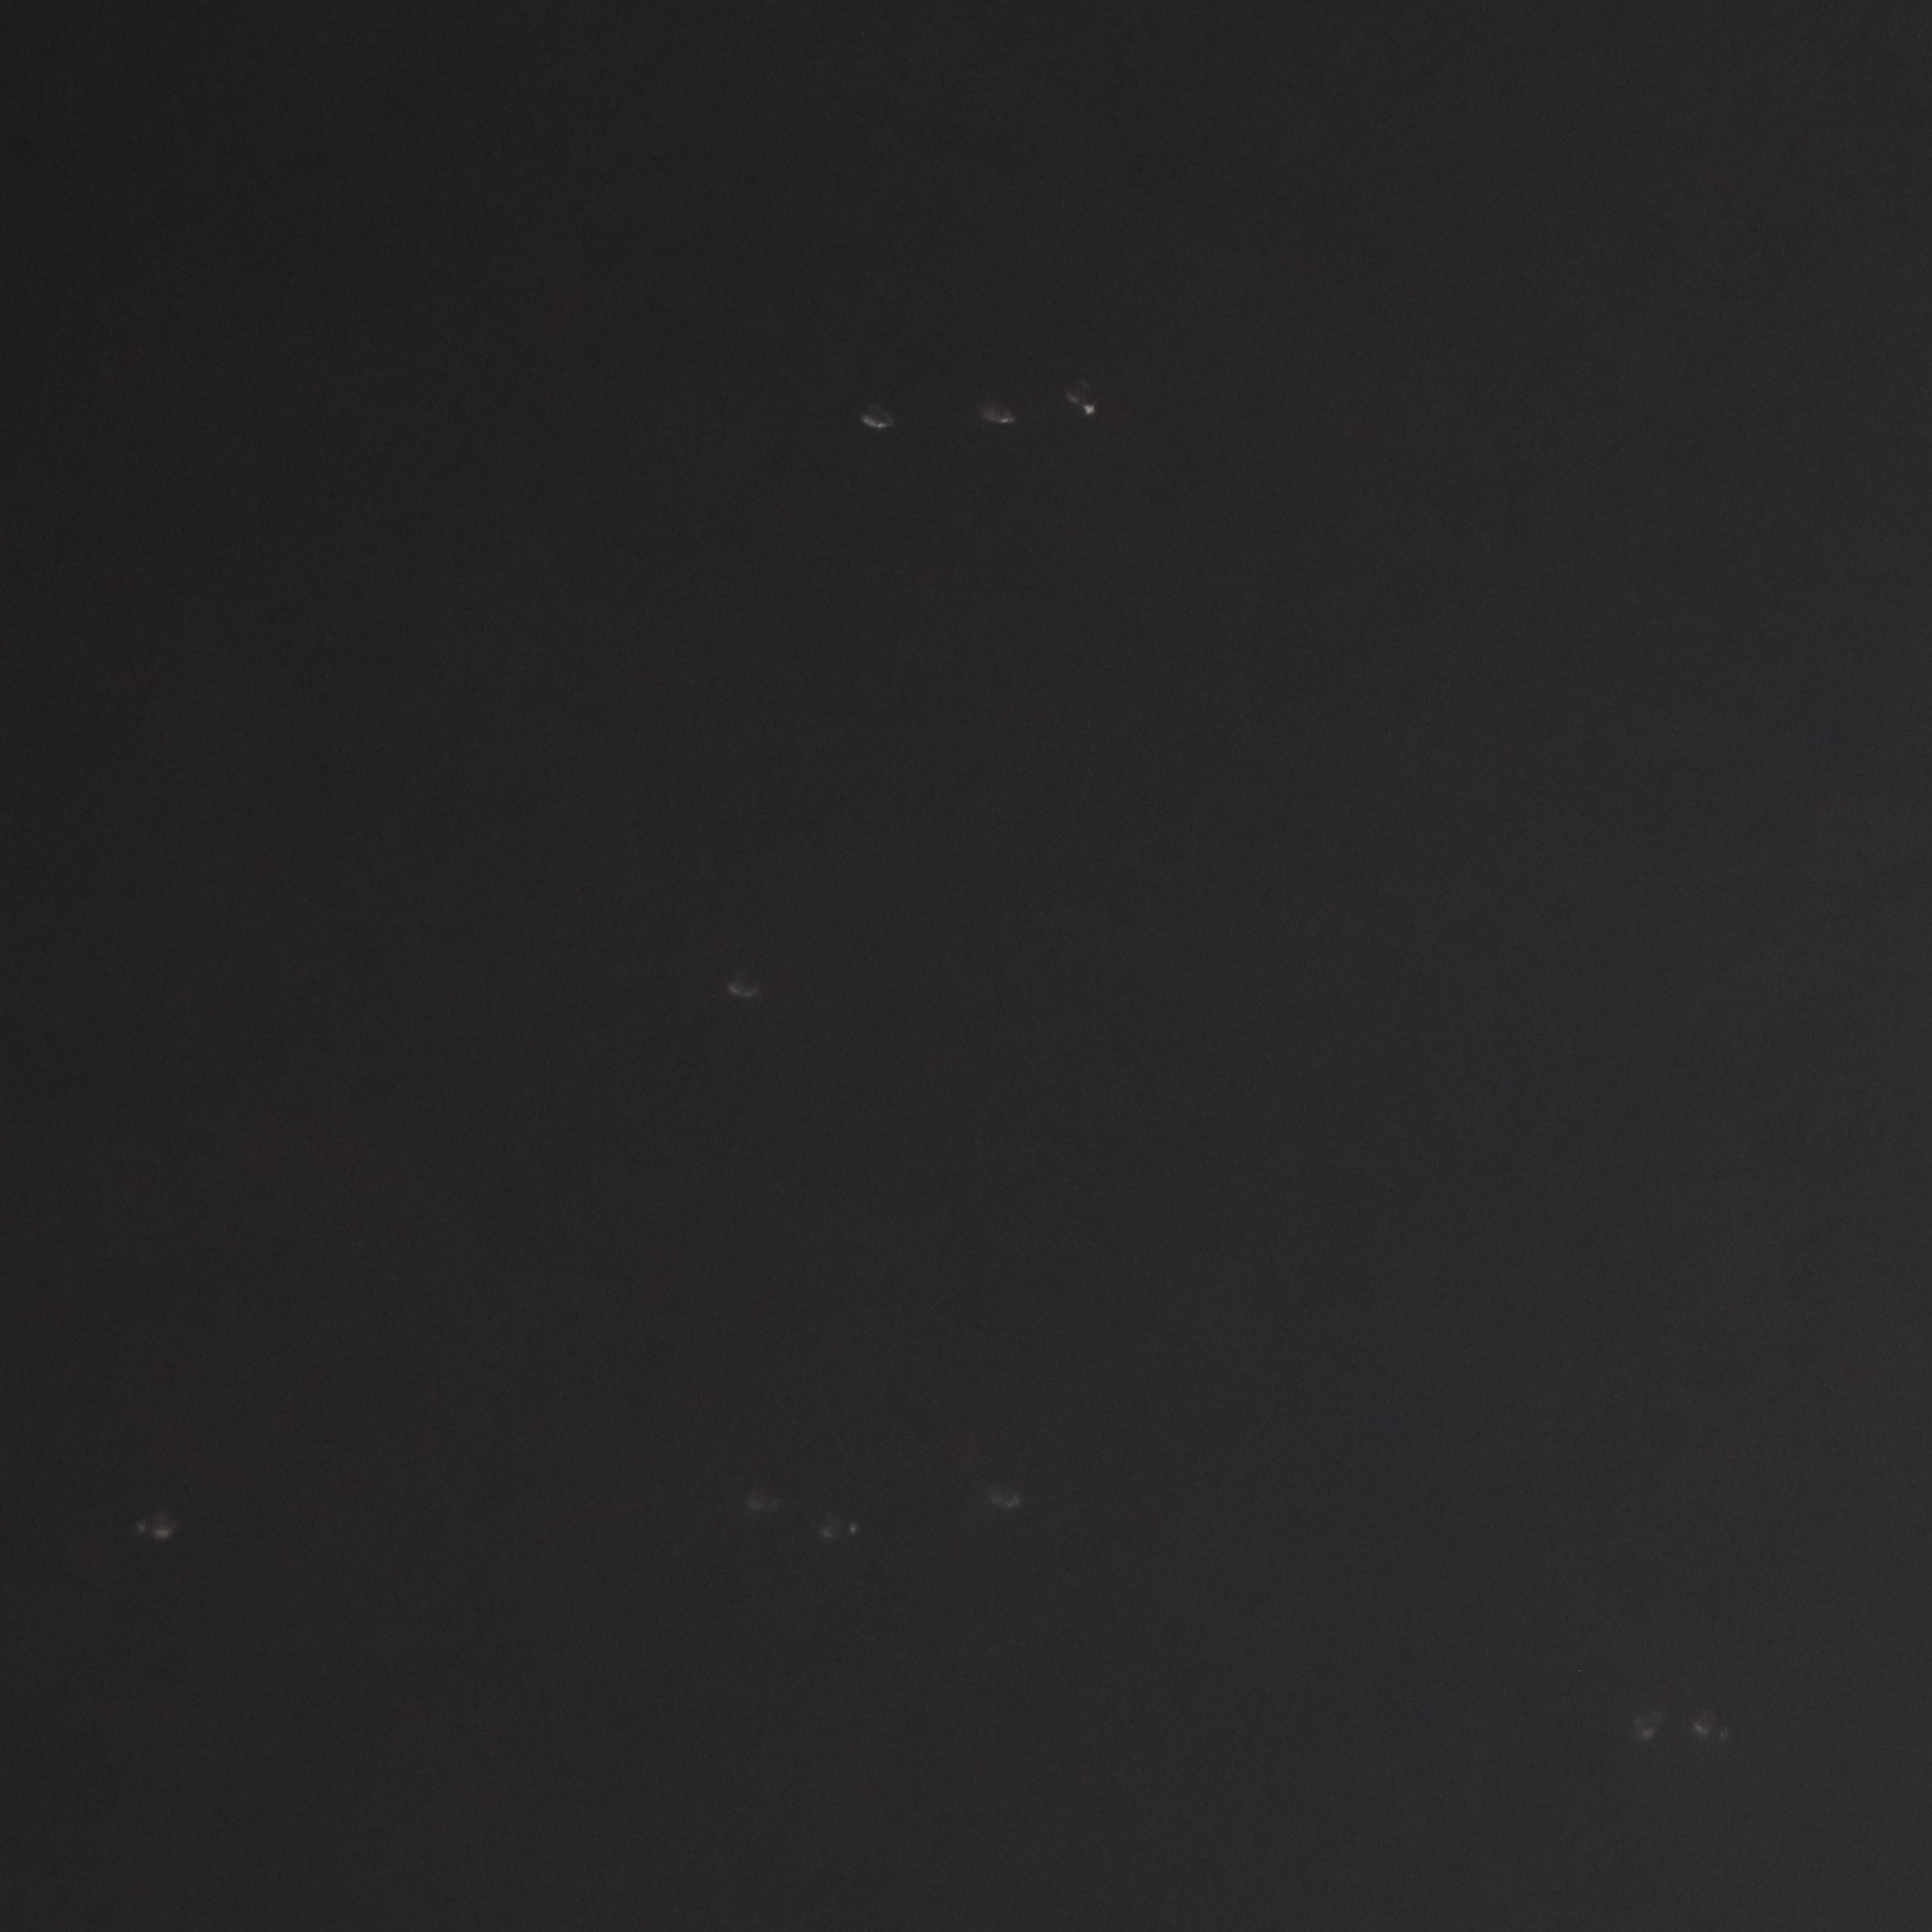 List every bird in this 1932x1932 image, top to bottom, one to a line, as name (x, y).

brant (1080, 395)
brant (1003, 415)
brant (886, 430)
brant (743, 979)
brant (755, 1500)
brant (1002, 1500)
brant (837, 1524)
brant (165, 1531)
brant (1652, 1719)
brant (1705, 1719)